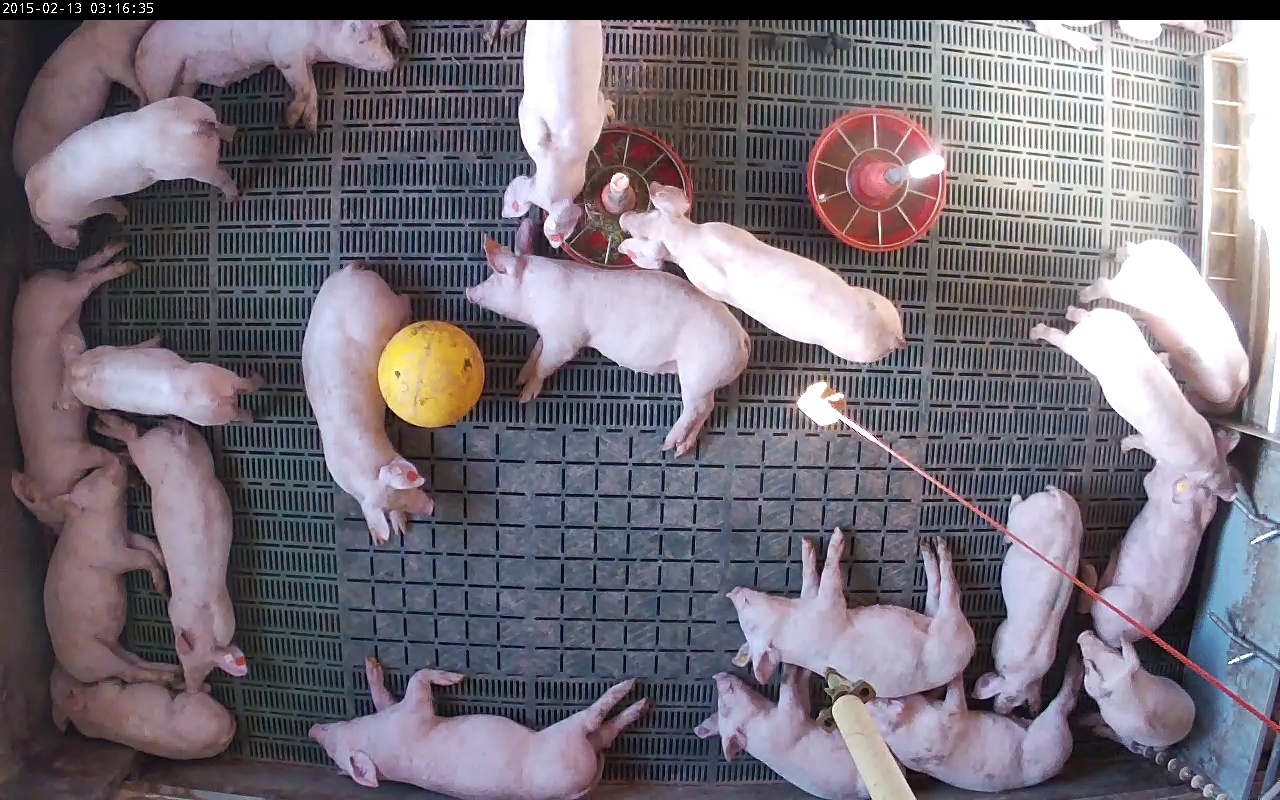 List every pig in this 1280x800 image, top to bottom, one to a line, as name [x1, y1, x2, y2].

pig [13, 19, 154, 179]
pig [136, 19, 410, 138]
pig [501, 20, 615, 249]
pig [1031, 20, 1211, 51]
pig [24, 96, 241, 251]
pig [620, 182, 907, 362]
pig [467, 219, 751, 459]
pig [11, 240, 141, 536]
pig [1079, 240, 1253, 416]
pig [300, 262, 436, 551]
pig [1028, 306, 1240, 504]
pig [52, 335, 263, 429]
pig [92, 413, 248, 691]
pig [1077, 430, 1241, 648]
pig [44, 460, 182, 690]
pig [973, 486, 1083, 719]
pig [723, 525, 977, 699]
pig [1077, 629, 1196, 748]
pig [310, 656, 648, 799]
pig [867, 656, 1086, 790]
pig [49, 660, 238, 762]
pig [695, 661, 908, 799]